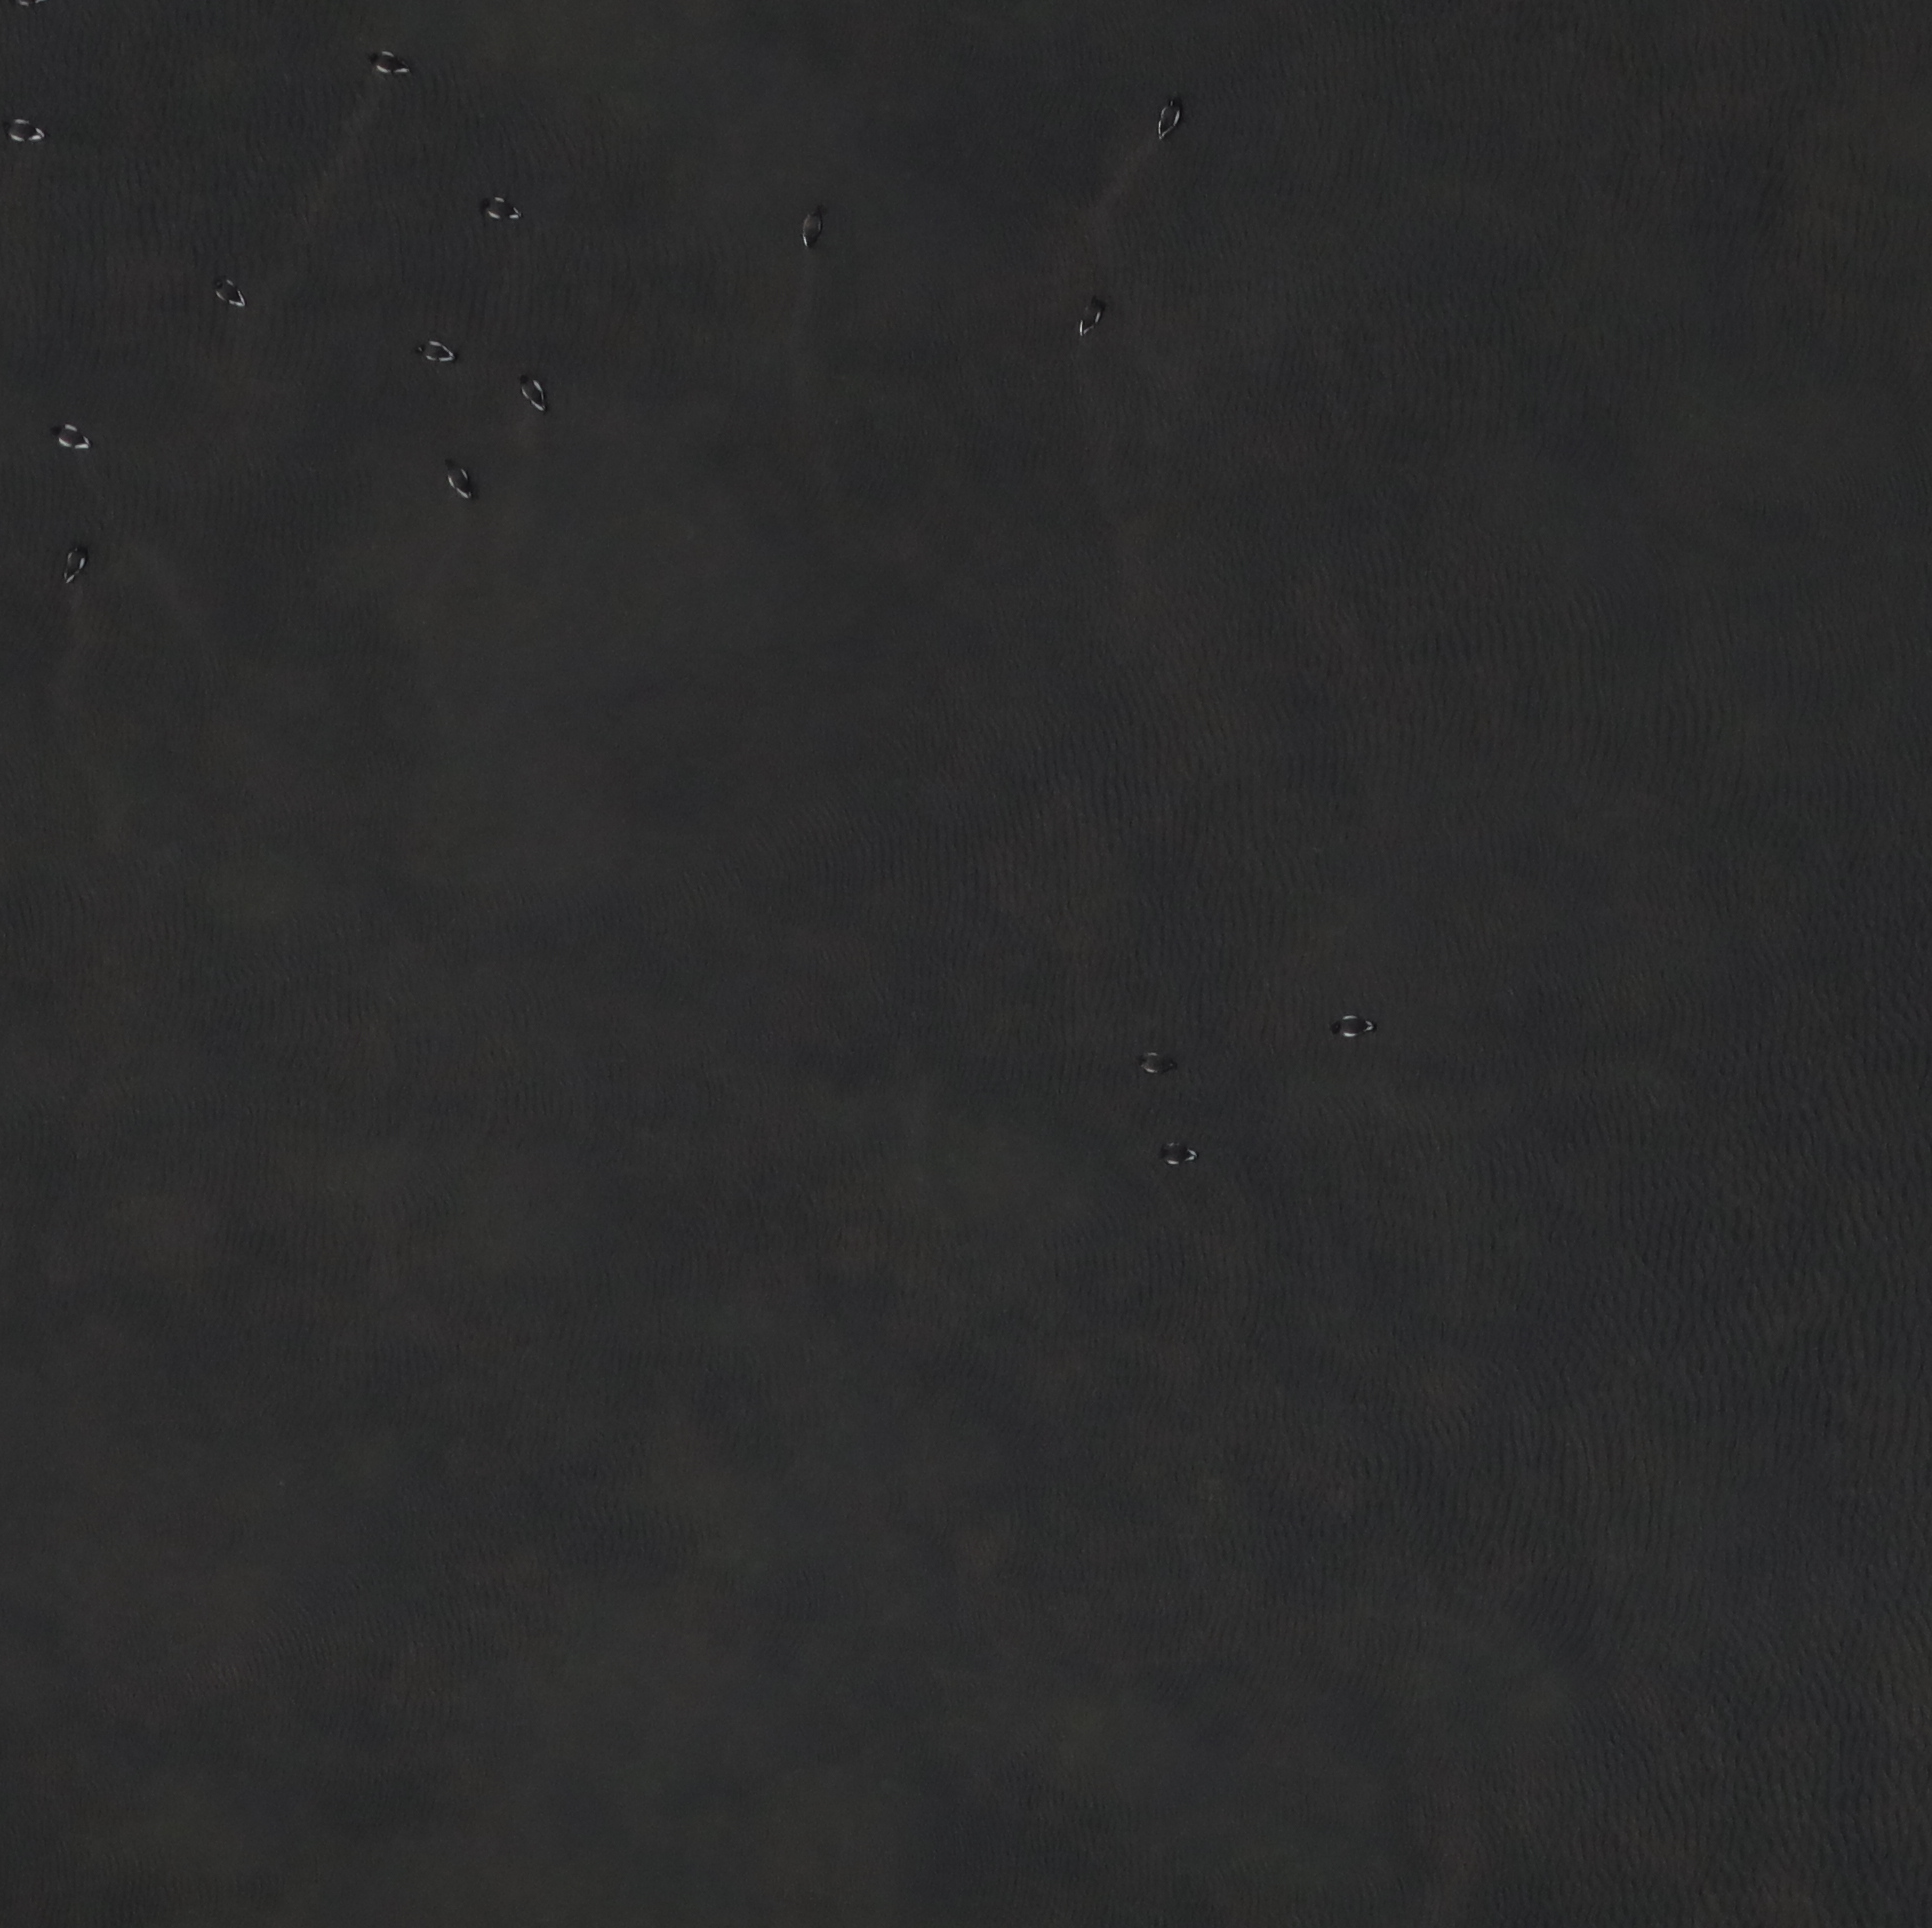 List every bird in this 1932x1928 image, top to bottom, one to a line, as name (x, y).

brant (388, 62)
brant (1170, 118)
brant (21, 130)
brant (502, 209)
brant (813, 231)
brant (228, 291)
brant (1092, 318)
brant (435, 350)
brant (534, 391)
brant (72, 438)
brant (460, 480)
brant (75, 562)
brant (1353, 1024)
brant (1154, 1063)
brant (1177, 1153)